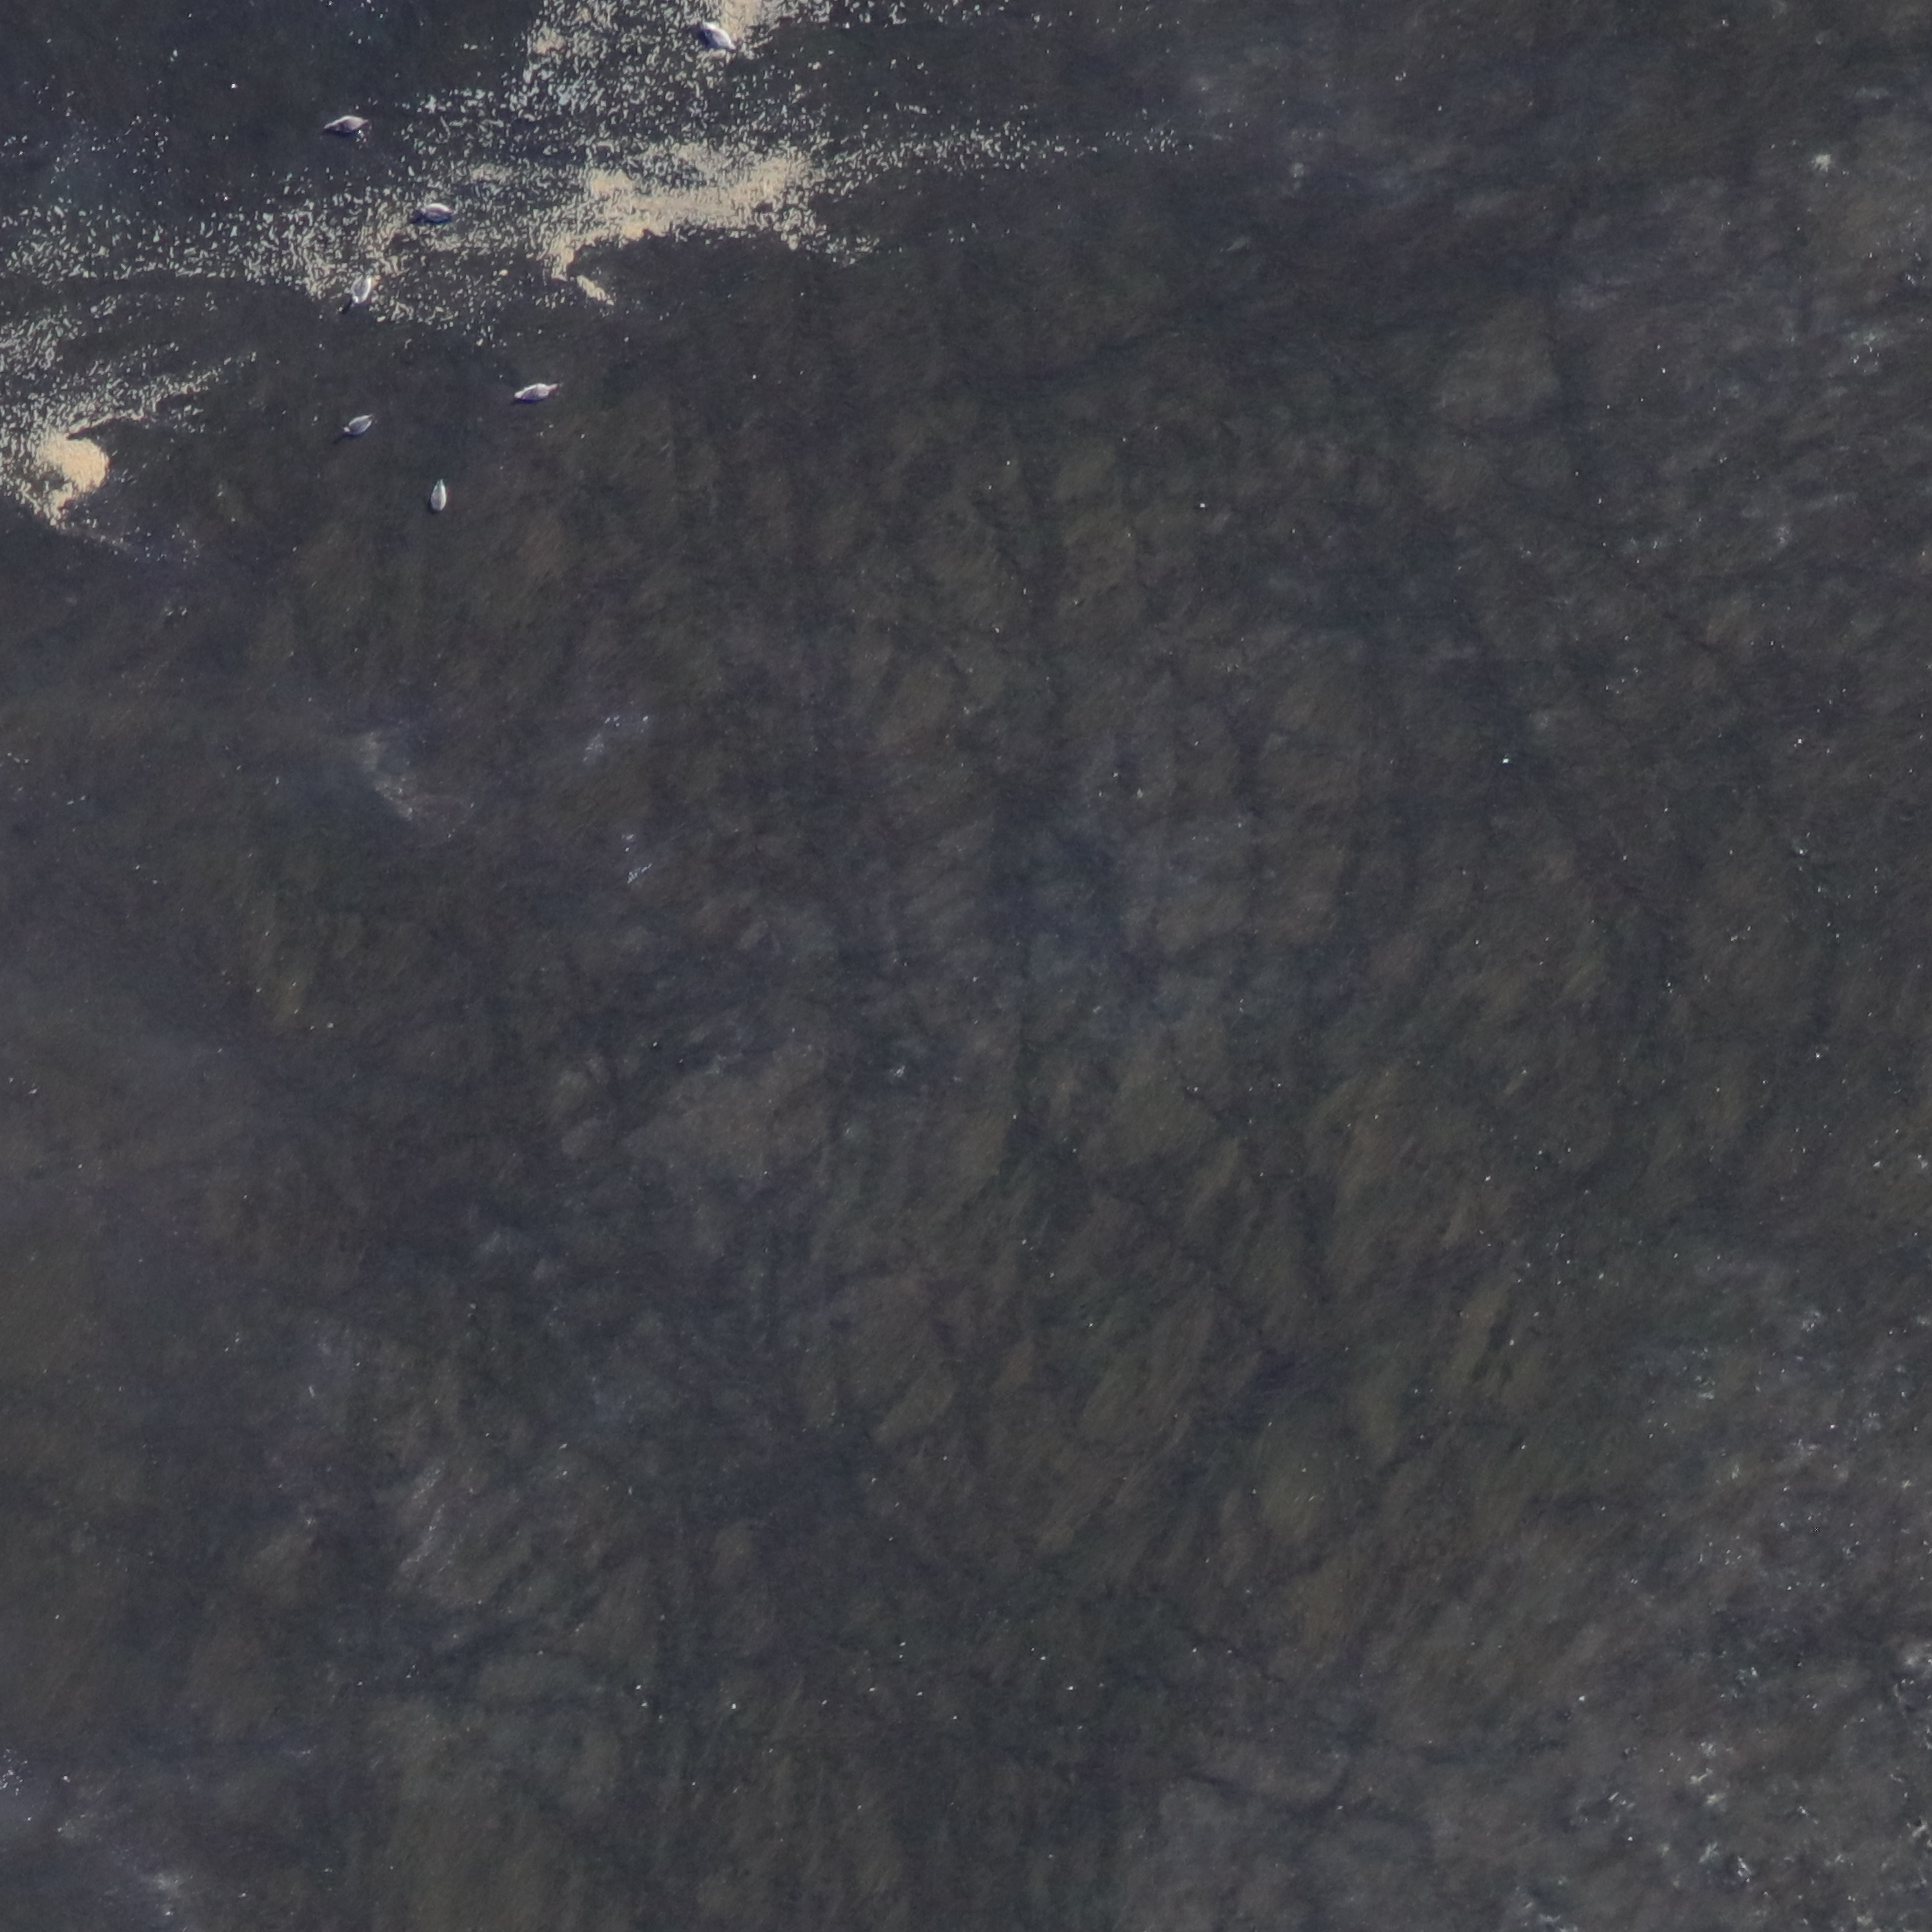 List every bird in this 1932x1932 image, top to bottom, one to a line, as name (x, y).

other bird (721, 39)
other bird (347, 121)
other bird (431, 214)
other bird (364, 286)
other bird (537, 393)
other bird (361, 425)
other bird (437, 495)